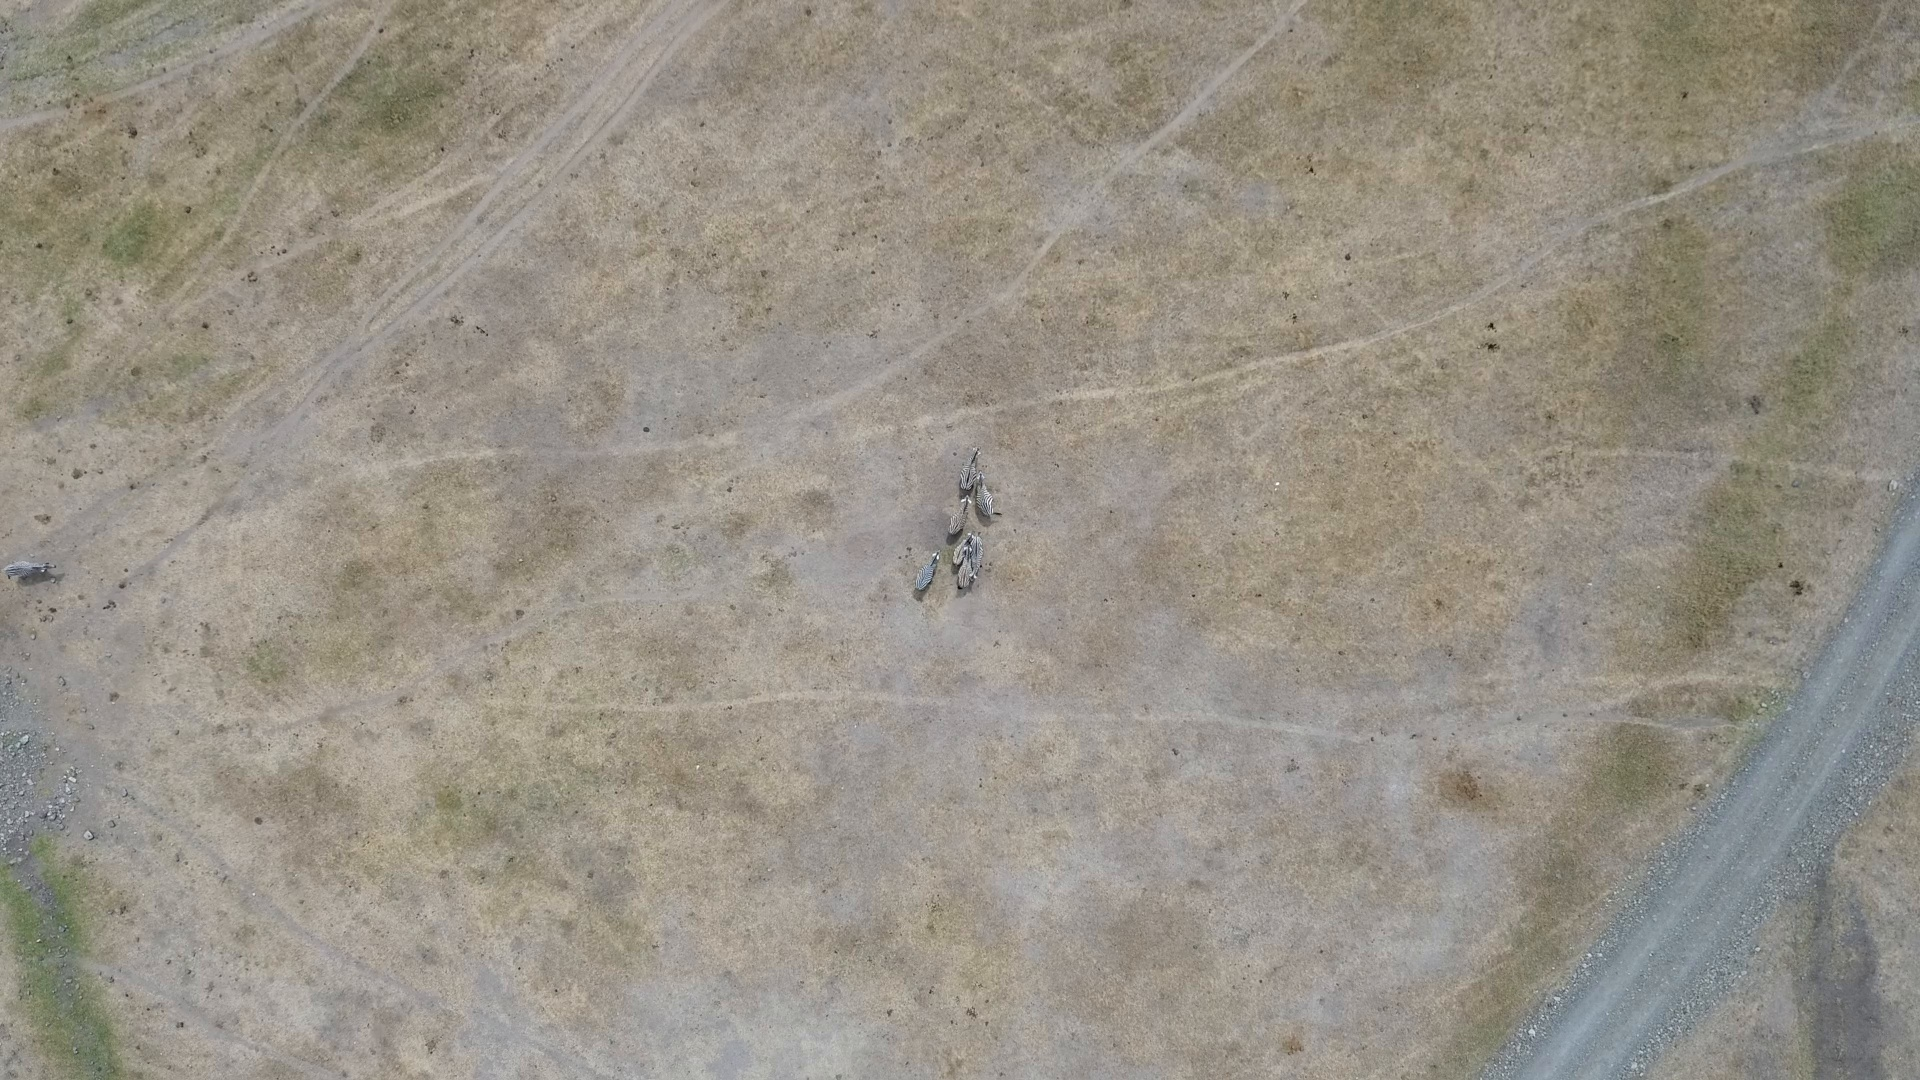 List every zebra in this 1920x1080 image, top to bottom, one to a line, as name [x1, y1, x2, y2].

zebra [958, 445, 982, 490]
zebra [976, 471, 994, 516]
zebra [948, 494, 971, 534]
zebra [953, 532, 974, 565]
zebra [970, 536, 988, 583]
zebra [958, 545, 972, 588]
zebra [916, 553, 938, 591]
zebra [7, 562, 60, 577]
zebra [21, 575, 60, 591]